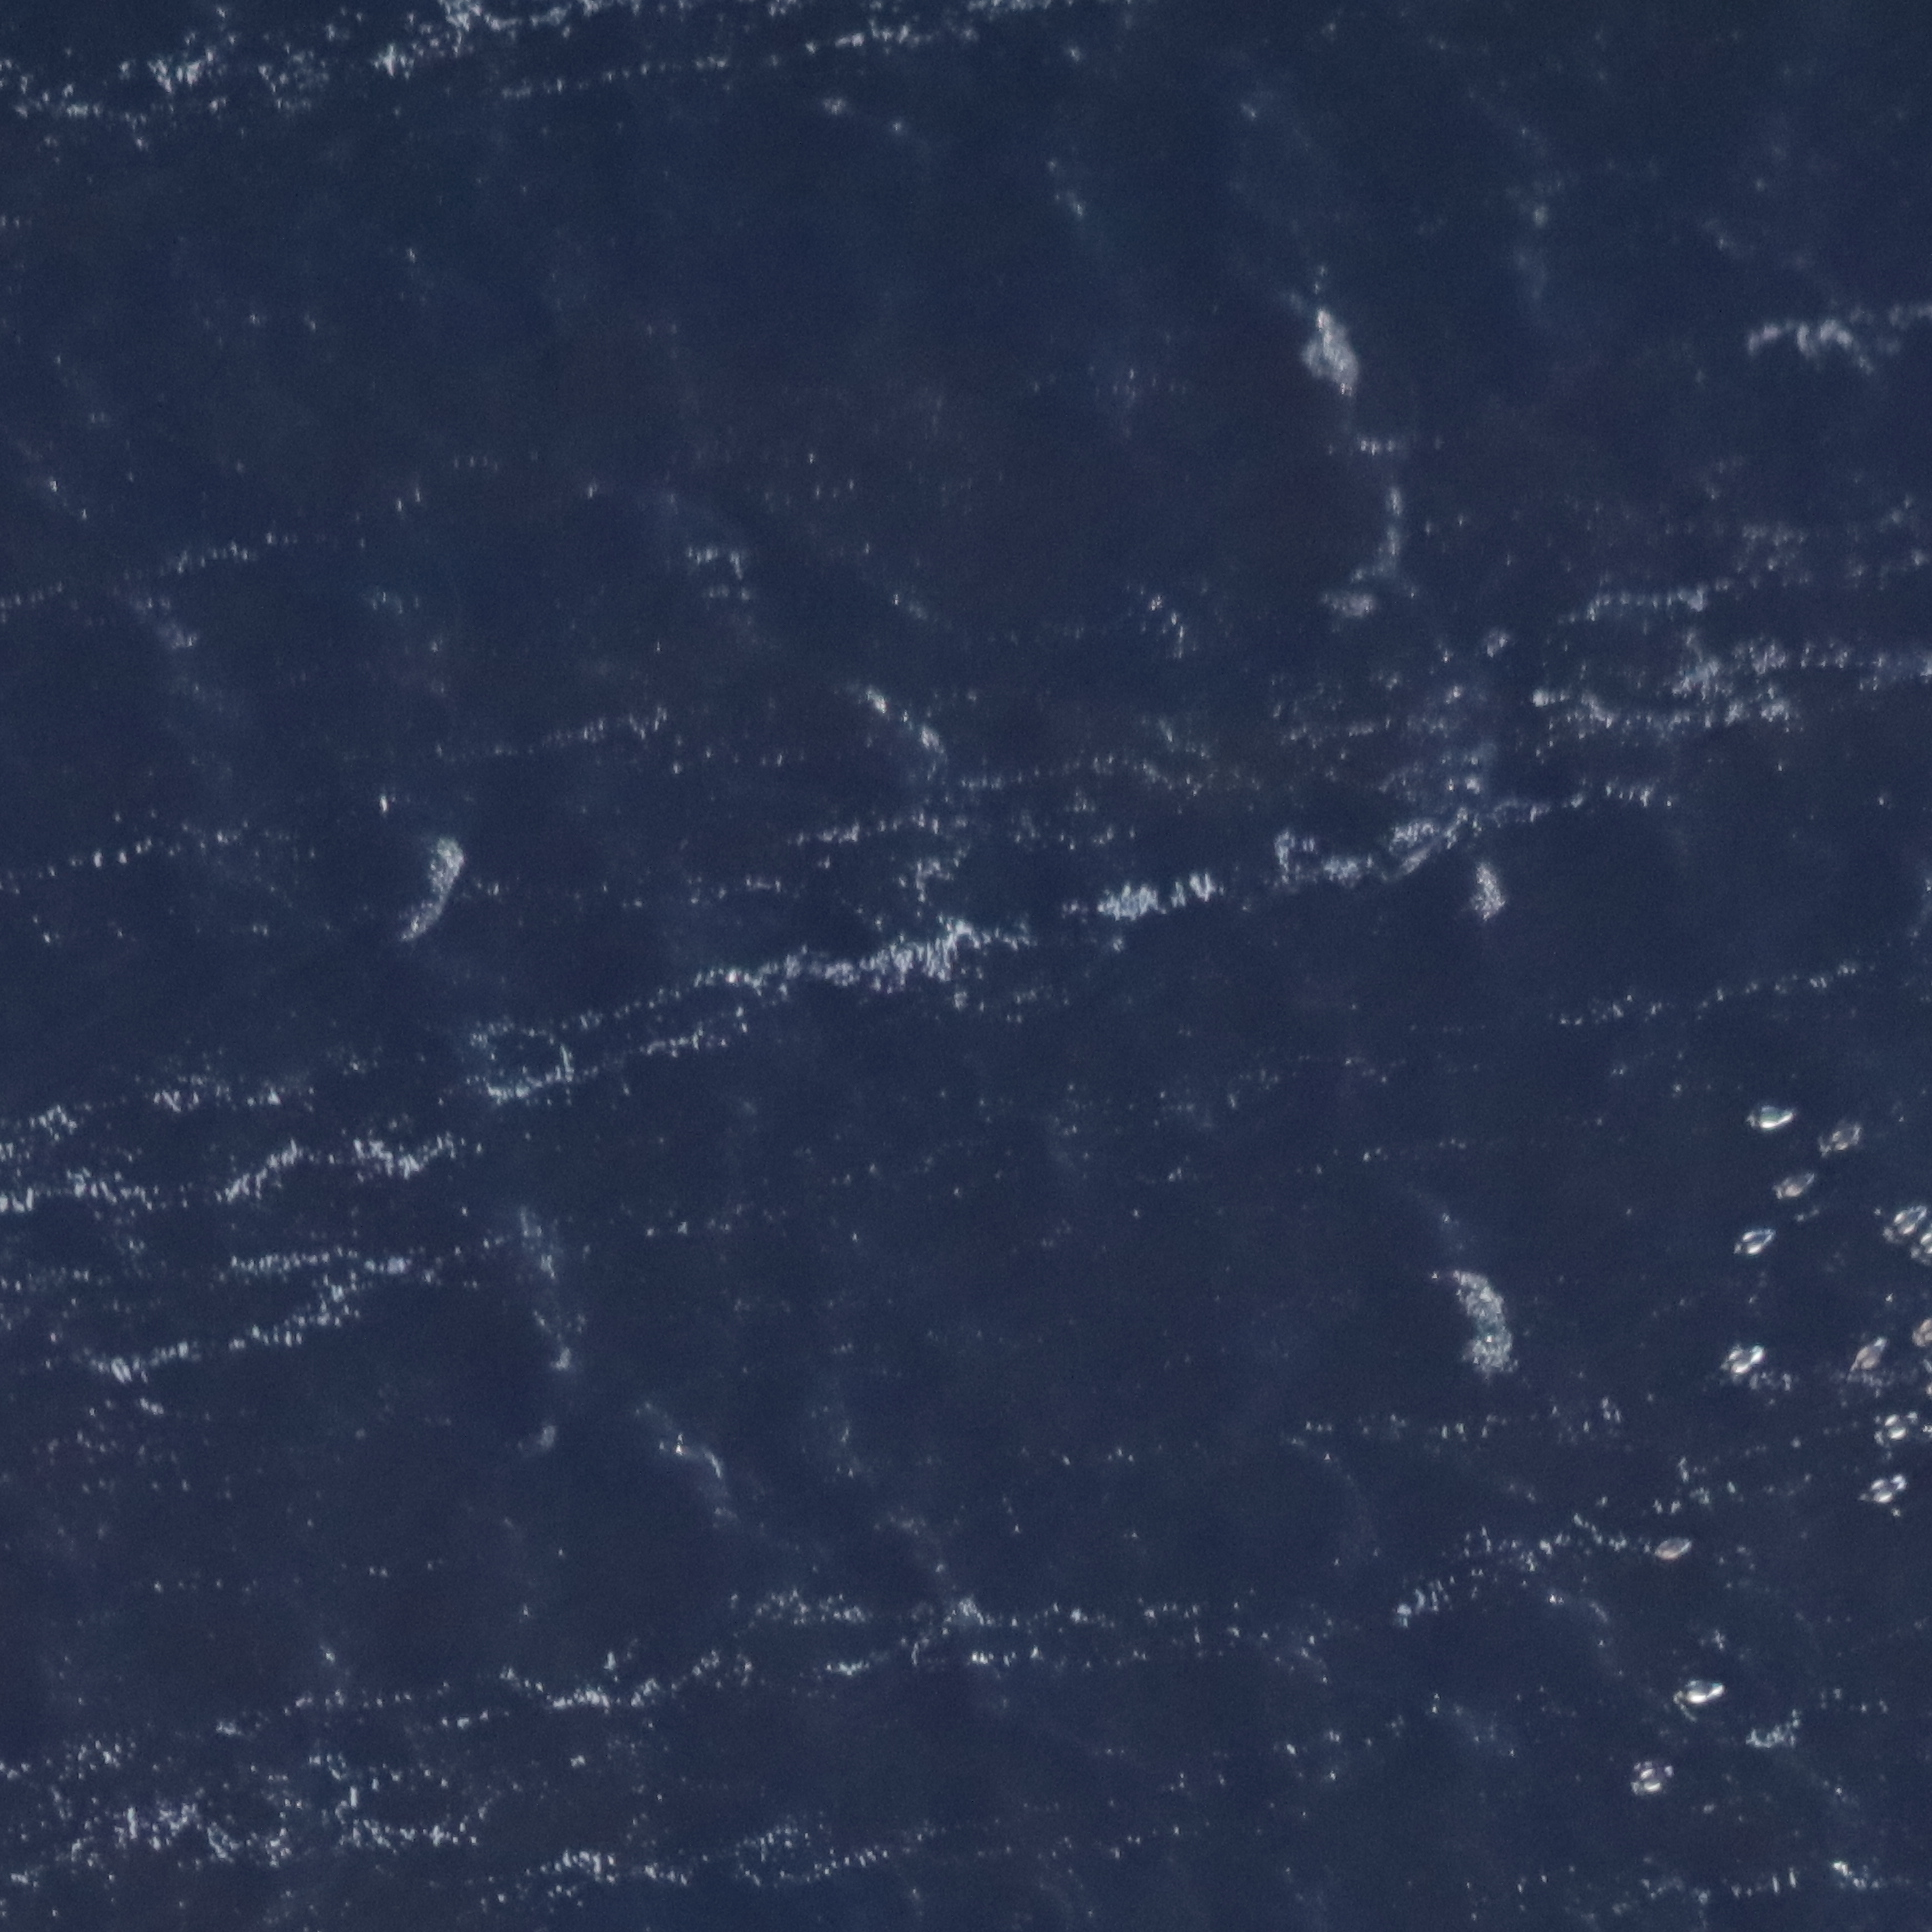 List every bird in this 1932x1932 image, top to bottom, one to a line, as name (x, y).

brant (1771, 1113)
brant (1844, 1139)
brant (1789, 1188)
brant (1904, 1223)
brant (1752, 1238)
brant (1931, 1248)
brant (1928, 1328)
brant (1875, 1349)
brant (1744, 1361)
brant (1896, 1427)
brant (1884, 1489)
brant (1673, 1550)
brant (1697, 1684)
brant (1650, 1774)